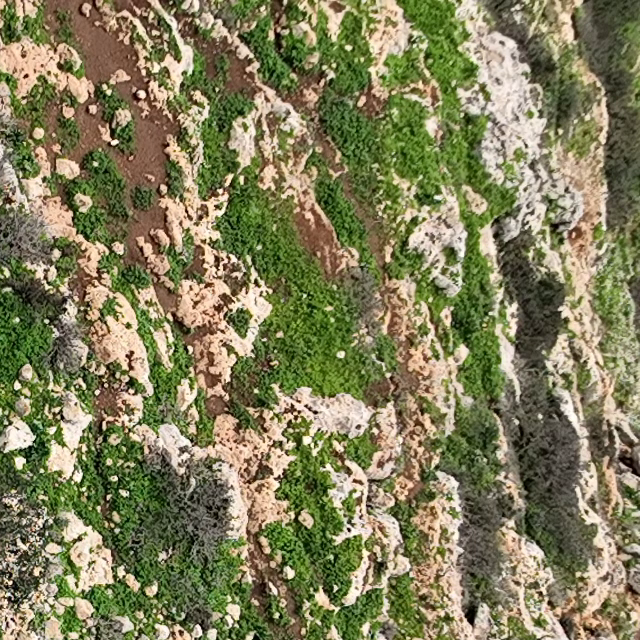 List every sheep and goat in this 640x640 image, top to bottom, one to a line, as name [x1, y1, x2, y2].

None